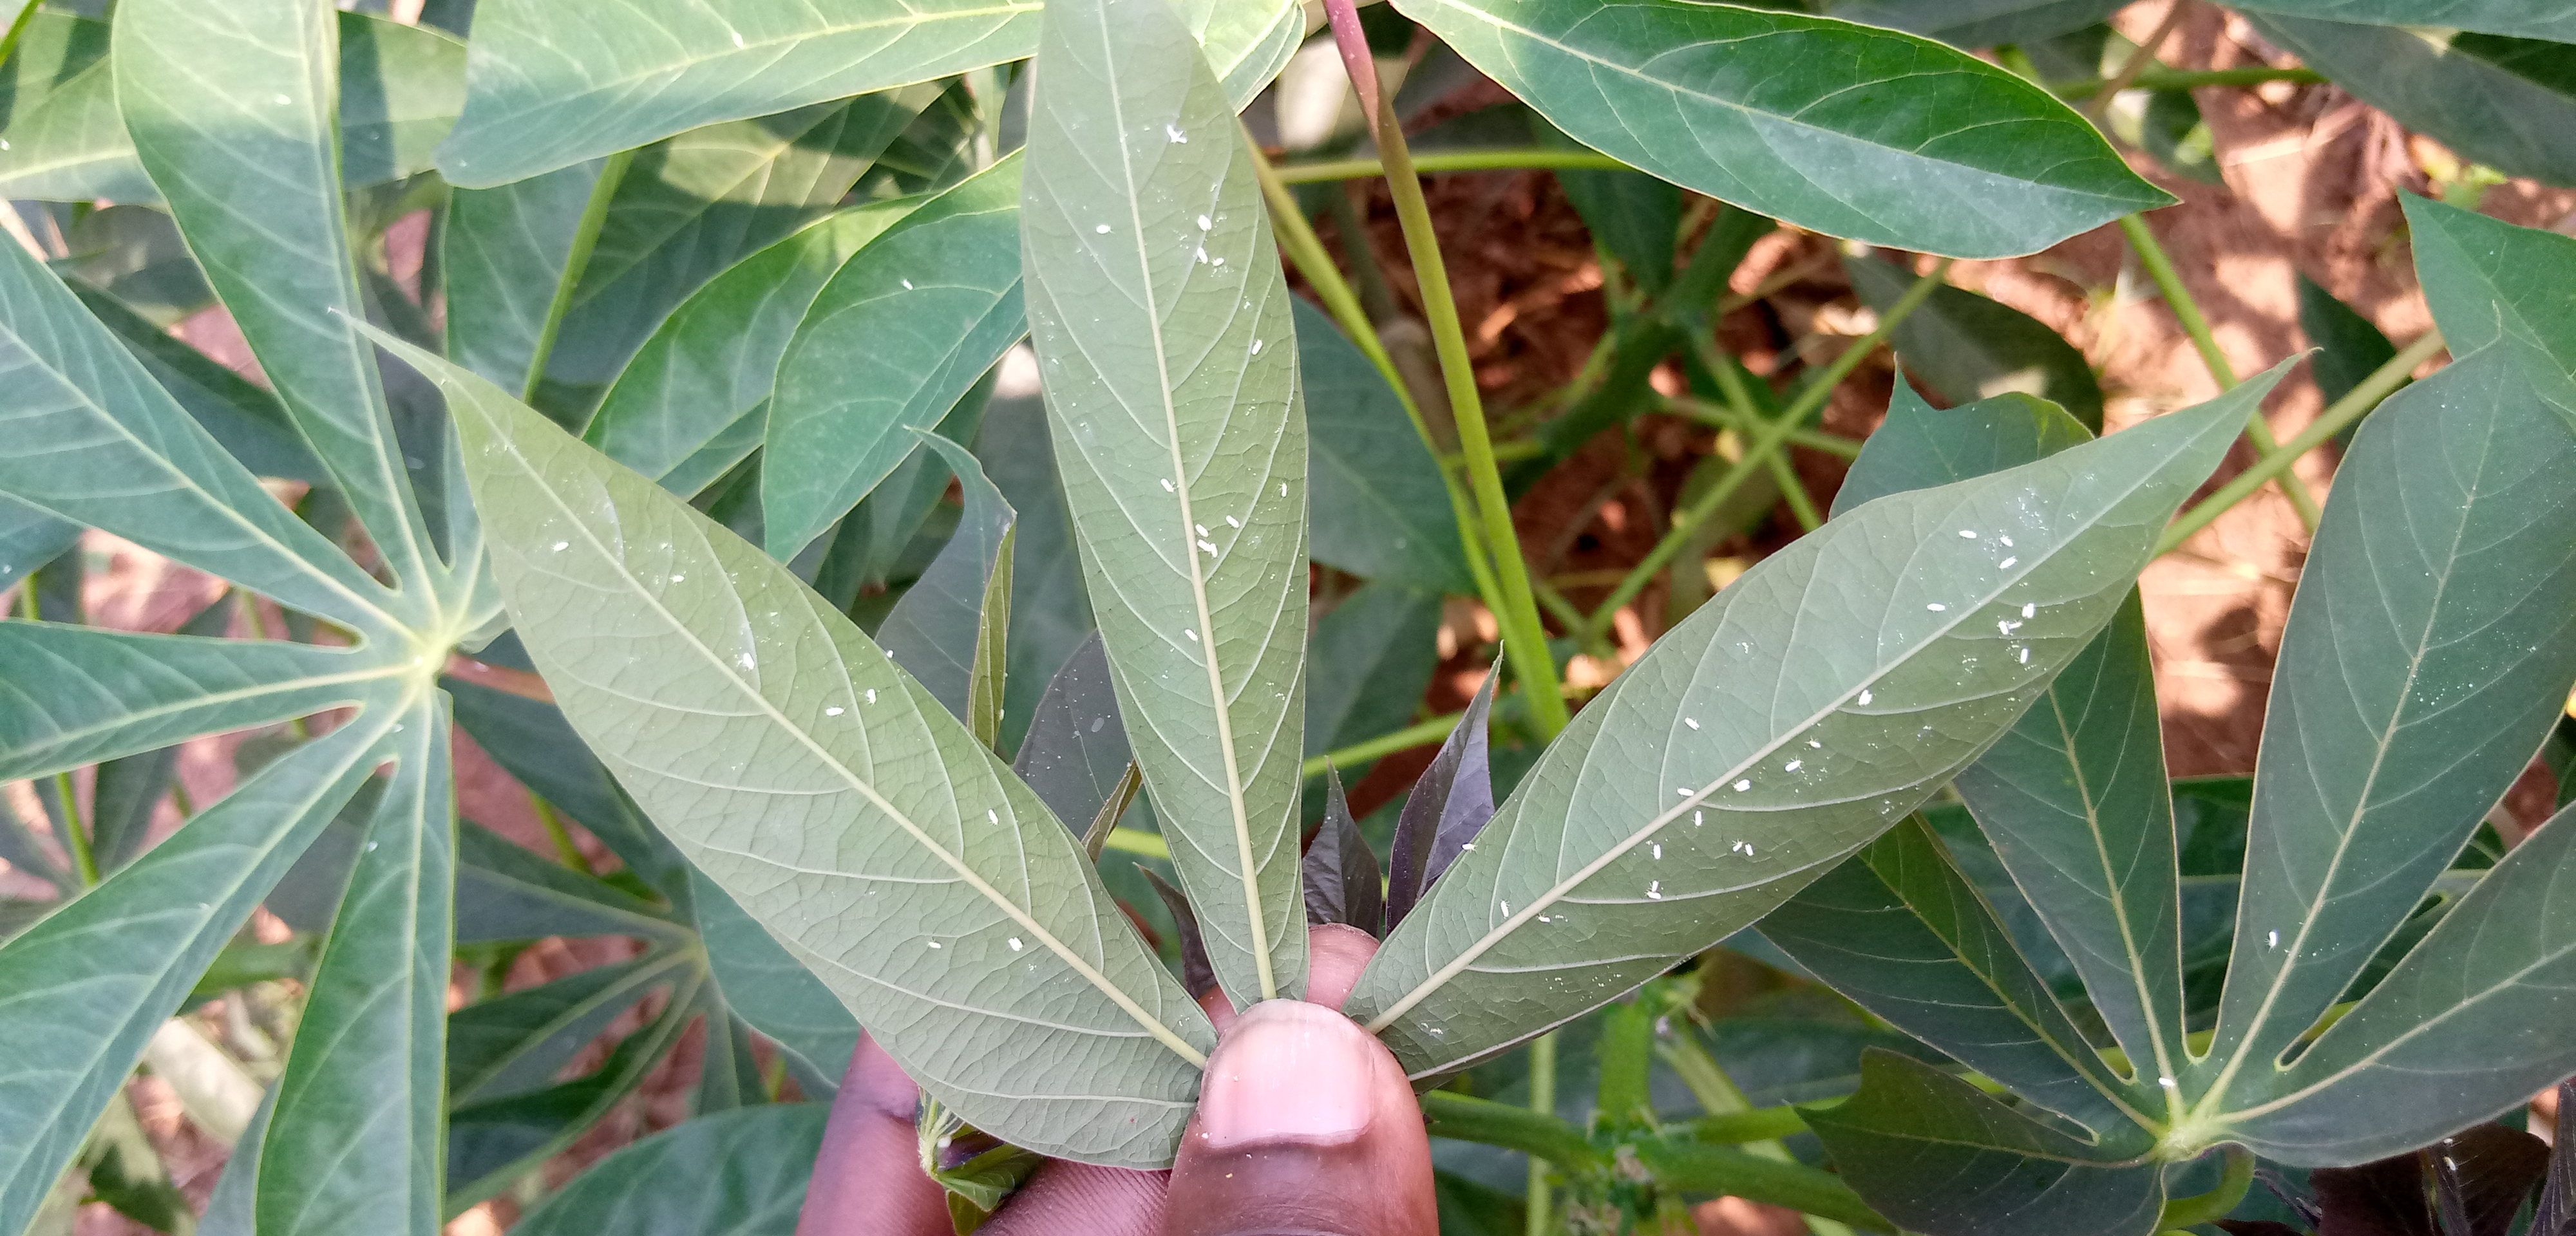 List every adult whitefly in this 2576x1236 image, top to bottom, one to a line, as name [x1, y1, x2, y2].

whitefly [1164, 123, 1191, 145]
whitefly [1196, 212, 1213, 232]
whitefly [1094, 223, 1113, 237]
whitefly [1196, 244, 1209, 265]
whitefly [1211, 255, 1229, 269]
whitefly [1250, 337, 1264, 358]
whitefly [1159, 476, 1176, 493]
whitefly [1279, 480, 1289, 500]
whitefly [1224, 514, 1242, 529]
whitefly [1193, 522, 1210, 538]
whitefly [1956, 527, 1980, 541]
whitefly [1998, 534, 2015, 549]
whitefly [1196, 538, 1209, 553]
whitefly [551, 539, 576, 553]
whitefly [659, 539, 674, 550]
whitefly [1209, 542, 1219, 559]
whitefly [1996, 554, 2022, 571]
whitefly [669, 572, 688, 585]
whitefly [1924, 601, 1948, 613]
whitefly [2020, 601, 2036, 621]
whitefly [1996, 617, 2010, 637]
whitefly [2010, 619, 2024, 630]
whitefly [1183, 626, 1200, 643]
whitefly [2017, 645, 2032, 669]
whitefly [884, 648, 897, 661]
whitefly [739, 650, 759, 671]
whitefly [865, 688, 882, 706]
whitefly [1856, 688, 1876, 708]
whitefly [823, 706, 848, 719]
whitefly [1683, 715, 1701, 734]
whitefly [1806, 738, 1824, 751]
whitefly [1783, 758, 1803, 774]
whitefly [1733, 776, 1752, 794]
whitefly [1676, 785, 1696, 799]
whitefly [986, 806, 1000, 826]
whitefly [1691, 807, 1708, 831]
whitefly [1651, 838, 1663, 862]
whitefly [1730, 838, 1743, 854]
whitefly [1459, 841, 1479, 852]
whitefly [1744, 841, 1755, 859]
whitefly [1647, 878, 1662, 894]
whitefly [1645, 889, 1664, 902]
whitefly [1498, 899, 1511, 921]
whitefly [1535, 913, 1553, 924]
whitefly [1007, 935, 1025, 953]
whitefly [926, 938, 945, 952]